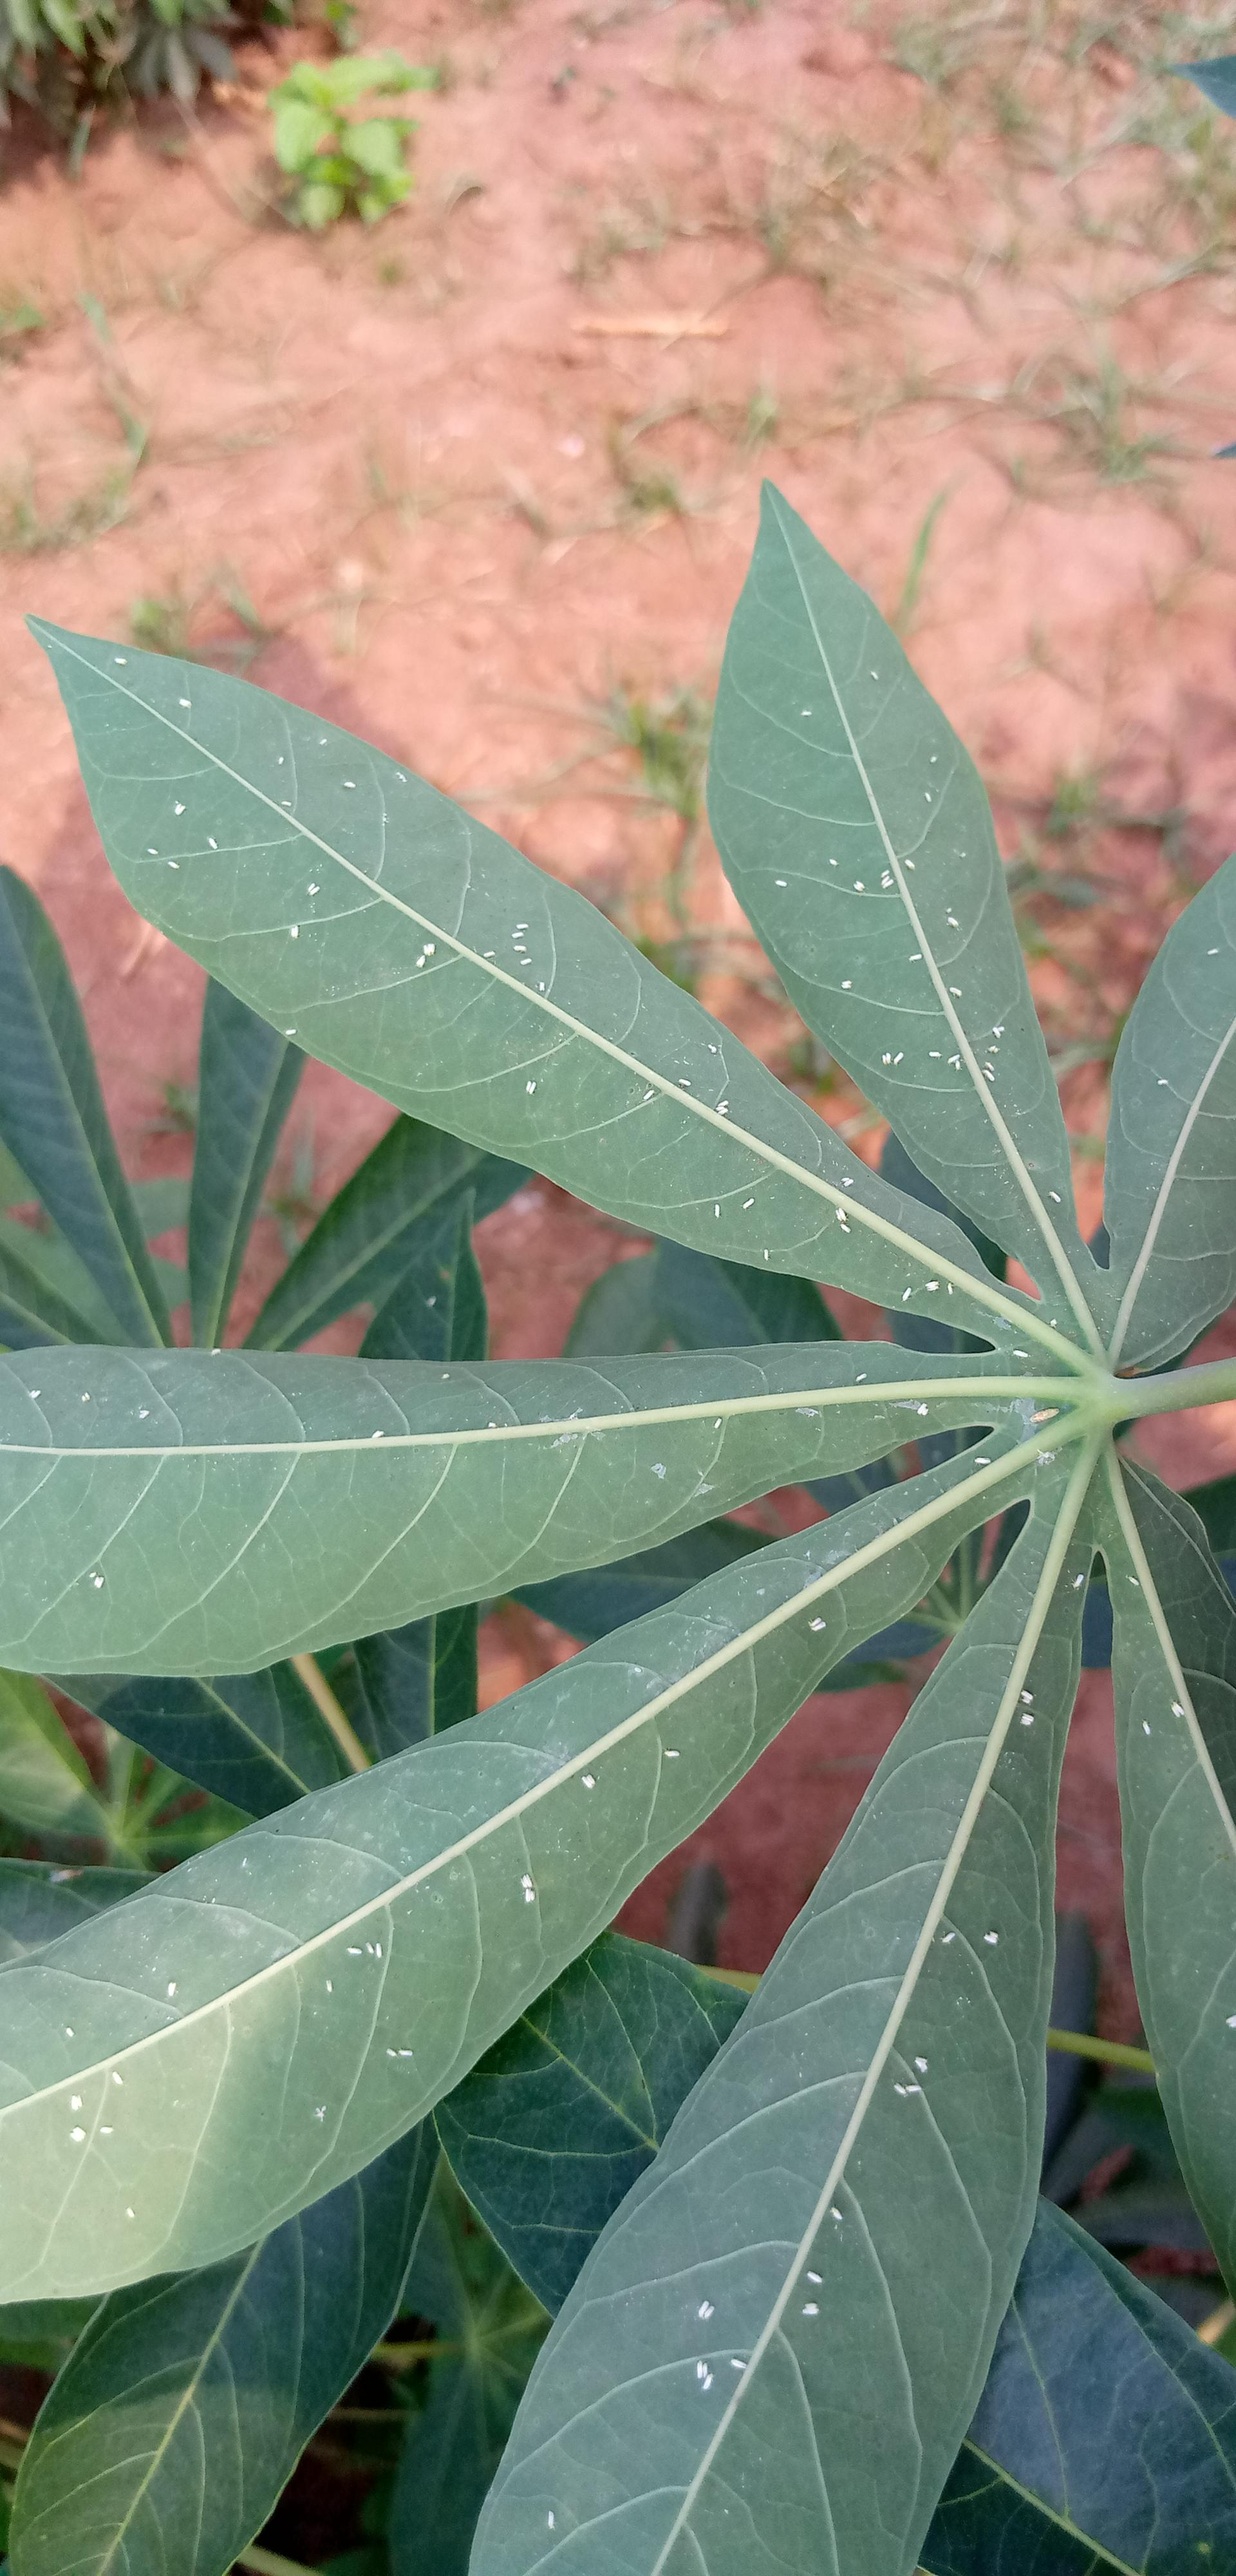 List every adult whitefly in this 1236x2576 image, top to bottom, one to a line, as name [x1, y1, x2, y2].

whitefly [113, 656, 129, 668]
whitefly [870, 669, 879, 681]
whitefly [177, 696, 195, 710]
whitefly [800, 709, 814, 717]
whitefly [318, 737, 328, 746]
whitefly [277, 755, 285, 765]
whitefly [929, 755, 938, 764]
whitefly [395, 772, 409, 783]
whitefly [343, 779, 357, 790]
whitefly [923, 791, 933, 803]
whitefly [280, 800, 292, 807]
whitefly [173, 801, 186, 816]
whitefly [209, 837, 219, 851]
whitefly [147, 847, 158, 855]
whitefly [828, 857, 839, 866]
whitefly [904, 858, 917, 870]
whitefly [166, 859, 182, 869]
whitefly [879, 868, 890, 876]
whitefly [879, 877, 897, 889]
whitefly [774, 879, 789, 888]
whitefly [852, 879, 865, 892]
whitefly [306, 881, 321, 896]
whitefly [944, 907, 953, 914]
whitefly [947, 915, 959, 931]
whitefly [515, 922, 529, 930]
whitefly [290, 925, 299, 941]
whitefly [510, 931, 526, 940]
whitefly [422, 942, 436, 956]
whitefly [513, 944, 528, 953]
whitefly [1206, 947, 1220, 956]
whitefly [482, 950, 496, 960]
whitefly [908, 953, 924, 962]
whitefly [415, 954, 426, 969]
whitefly [518, 957, 534, 966]
whitefly [840, 979, 853, 992]
whitefly [538, 980, 547, 994]
whitefly [948, 986, 962, 998]
whitefly [992, 1024, 1006, 1039]
whitefly [284, 1026, 298, 1038]
whitefly [707, 1043, 718, 1054]
whitefly [987, 1043, 1000, 1054]
whitefly [926, 1048, 941, 1059]
whitefly [892, 1050, 906, 1066]
whitefly [881, 1051, 893, 1066]
whitefly [947, 1051, 961, 1063]
whitefly [955, 1059, 962, 1070]
whitefly [984, 1061, 997, 1072]
whitefly [980, 1068, 996, 1083]
whitefly [678, 1077, 693, 1088]
whitefly [1156, 1077, 1170, 1086]
whitefly [525, 1079, 538, 1095]
whitefly [642, 1088, 656, 1100]
whitefly [715, 1098, 731, 1107]
whitefly [715, 1106, 730, 1115]
whitefly [840, 1175, 856, 1187]
whitefly [1047, 1190, 1063, 1204]
whitefly [742, 1196, 756, 1209]
whitefly [713, 1202, 721, 1219]
whitefly [834, 1207, 849, 1221]
whitefly [839, 1224, 852, 1234]
whitefly [763, 1247, 771, 1263]
whitefly [922, 1279, 940, 1292]
whitefly [946, 1281, 955, 1296]
whitefly [901, 1286, 912, 1302]
whitefly [1047, 1318, 1060, 1327]
whitefly [210, 1347, 222, 1358]
whitefly [1011, 1348, 1030, 1359]
whitefly [440, 1372, 451, 1381]
whitefly [854, 1372, 870, 1382]
whitefly [28, 1388, 43, 1399]
whitefly [79, 1391, 93, 1402]
whitefly [917, 1401, 930, 1417]
whitefly [138, 1407, 152, 1421]
whitefly [713, 1415, 722, 1430]
whitefly [486, 1420, 499, 1428]
whitefly [371, 1429, 386, 1437]
whitefly [972, 1455, 993, 1465]
whitefly [88, 1570, 97, 1578]
whitefly [1072, 1572, 1087, 1591]
whitefly [1125, 1573, 1142, 1589]
whitefly [93, 1575, 105, 1591]
whitefly [808, 1614, 830, 1631]
whitefly [1019, 1688, 1036, 1705]
whitefly [1170, 1701, 1185, 1719]
whitefly [1020, 1710, 1035, 1728]
whitefly [1141, 1719, 1152, 1736]
whitefly [662, 1747, 683, 1759]
whitefly [580, 1774, 599, 1790]
whitefly [518, 1872, 534, 1888]
whitefly [525, 1888, 538, 1902]
whitefly [982, 1929, 999, 1944]
whitefly [941, 1931, 958, 1944]
whitefly [364, 1940, 374, 1955]
whitefly [373, 1942, 384, 1959]
whitefly [346, 1945, 363, 1955]
whitefly [324, 1978, 333, 1993]
whitefly [166, 1979, 178, 1998]
whitefly [64, 2025, 75, 2038]
whitefly [395, 2046, 415, 2058]
whitefly [384, 2047, 397, 2058]
whitefly [913, 2055, 930, 2074]
whitefly [110, 2070, 125, 2087]
whitefly [892, 2081, 906, 2096]
whitefly [904, 2083, 924, 2093]
whitefly [70, 2092, 84, 2110]
whitefly [311, 2103, 332, 2124]
whitefly [68, 2125, 87, 2143]
whitefly [98, 2125, 117, 2135]
whitefly [124, 2204, 139, 2218]
whitefly [829, 2204, 845, 2222]
whitefly [805, 2270, 823, 2284]
whitefly [697, 2298, 715, 2318]
whitefly [801, 2300, 819, 2316]
whitefly [729, 2356, 747, 2369]
whitefly [696, 2358, 708, 2378]
whitefly [702, 2372, 715, 2390]